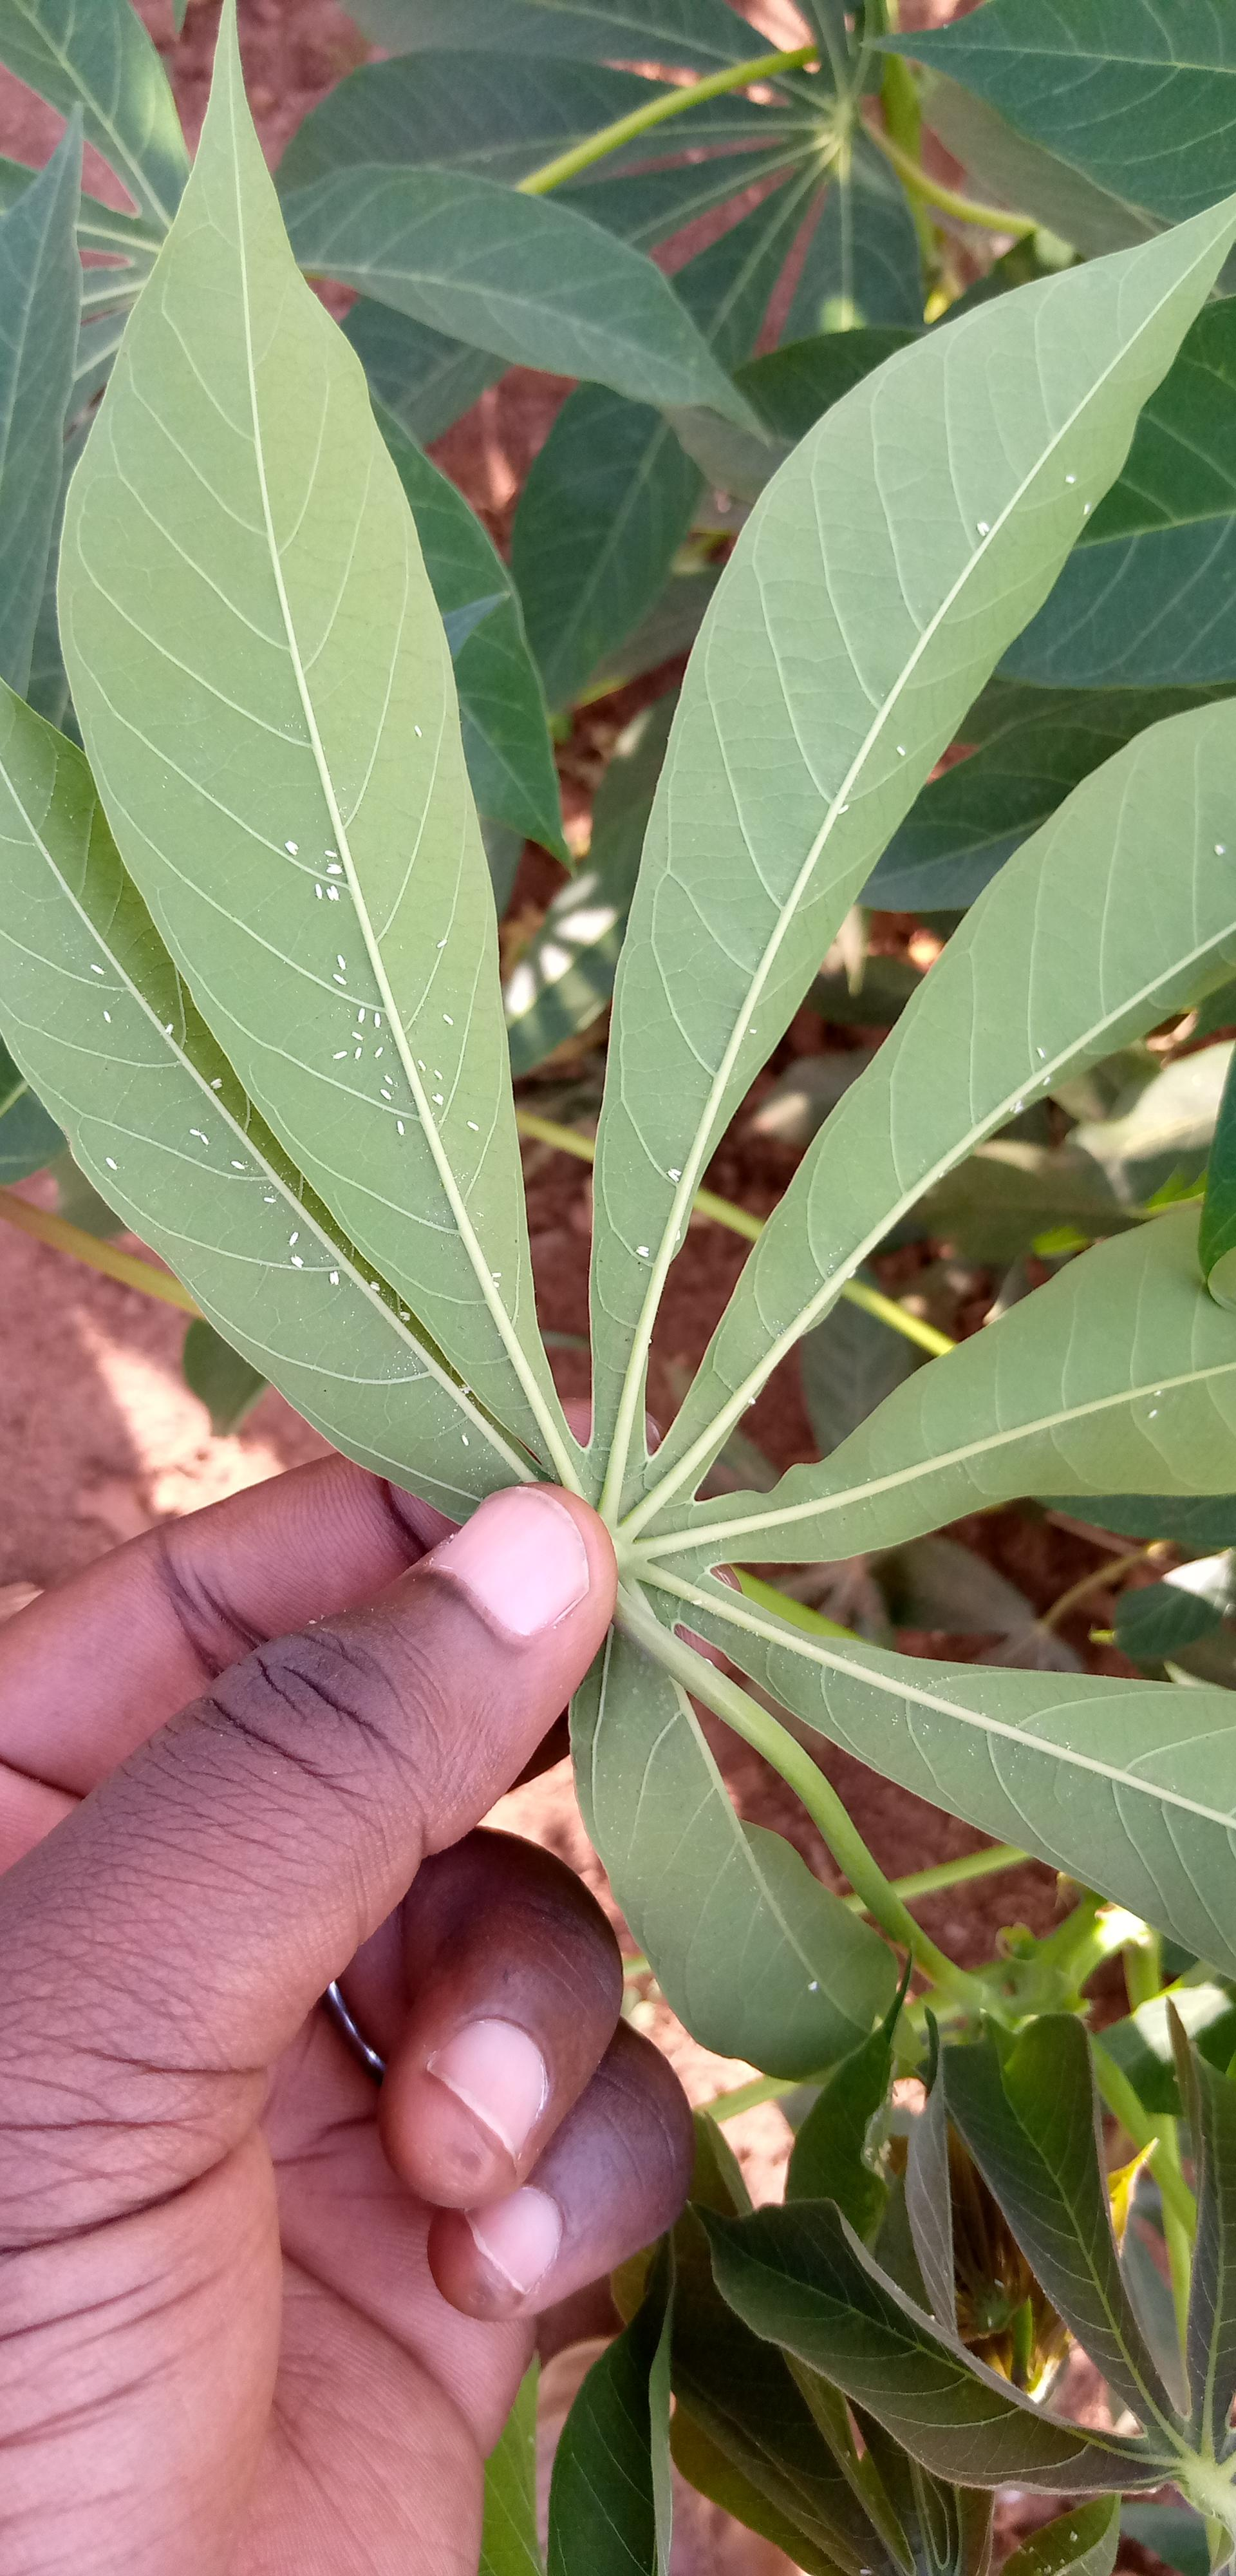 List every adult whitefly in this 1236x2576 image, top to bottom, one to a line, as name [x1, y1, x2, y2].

whitefly [1063, 473, 1076, 486]
whitefly [1082, 502, 1090, 518]
whitefly [980, 520, 991, 535]
whitefly [975, 522, 986, 538]
whitefly [411, 721, 428, 740]
whitefly [894, 744, 908, 759]
whitefly [837, 803, 851, 817]
whitefly [287, 838, 300, 851]
whitefly [285, 840, 299, 857]
whitefly [1210, 841, 1226, 860]
whitefly [322, 847, 340, 858]
whitefly [325, 862, 342, 869]
whitefly [325, 868, 343, 876]
whitefly [313, 881, 324, 900]
whitefly [330, 885, 341, 902]
whitefly [324, 887, 334, 902]
whitefly [434, 937, 449, 949]
whitefly [334, 952, 348, 971]
whitefly [88, 962, 108, 976]
whitefly [330, 972, 350, 987]
whitefly [356, 1004, 368, 1025]
whitefly [102, 1008, 116, 1028]
whitefly [372, 1010, 382, 1030]
whitefly [441, 1012, 456, 1028]
whitefly [164, 1022, 176, 1040]
whitefly [747, 1025, 760, 1037]
whitefly [349, 1030, 365, 1042]
whitefly [353, 1044, 366, 1063]
whitefly [373, 1044, 386, 1060]
whitefly [1035, 1044, 1047, 1061]
whitefly [329, 1048, 350, 1061]
whitefly [416, 1057, 427, 1074]
whitefly [431, 1067, 445, 1083]
whitefly [382, 1072, 395, 1087]
whitefly [210, 1077, 222, 1086]
whitefly [212, 1082, 223, 1091]
whitefly [378, 1086, 393, 1102]
whitefly [435, 1092, 445, 1102]
whitefly [430, 1094, 443, 1107]
whitefly [395, 1117, 407, 1139]
whitefly [465, 1119, 482, 1134]
whitefly [186, 1126, 201, 1136]
whitefly [199, 1133, 212, 1149]
whitefly [102, 1155, 119, 1173]
whitefly [228, 1159, 248, 1171]
whitefly [669, 1168, 683, 1177]
whitefly [666, 1170, 679, 1183]
whitefly [261, 1195, 277, 1205]
whitefly [286, 1228, 301, 1248]
whitefly [636, 1244, 650, 1253]
whitefly [635, 1247, 649, 1258]
whitefly [294, 1254, 304, 1266]
whitefly [290, 1255, 303, 1269]
whitefly [333, 1269, 341, 1289]
whitefly [328, 1270, 334, 1285]
whitefly [490, 1270, 503, 1280]
whitefly [491, 1280, 500, 1290]
whitefly [370, 1280, 380, 1286]
whitefly [368, 1283, 381, 1293]
whitefly [398, 1309, 414, 1317]
whitefly [402, 1316, 412, 1321]
whitefly [747, 1394, 756, 1407]
whitefly [1145, 1407, 1159, 1423]
whitefly [458, 1432, 471, 1448]